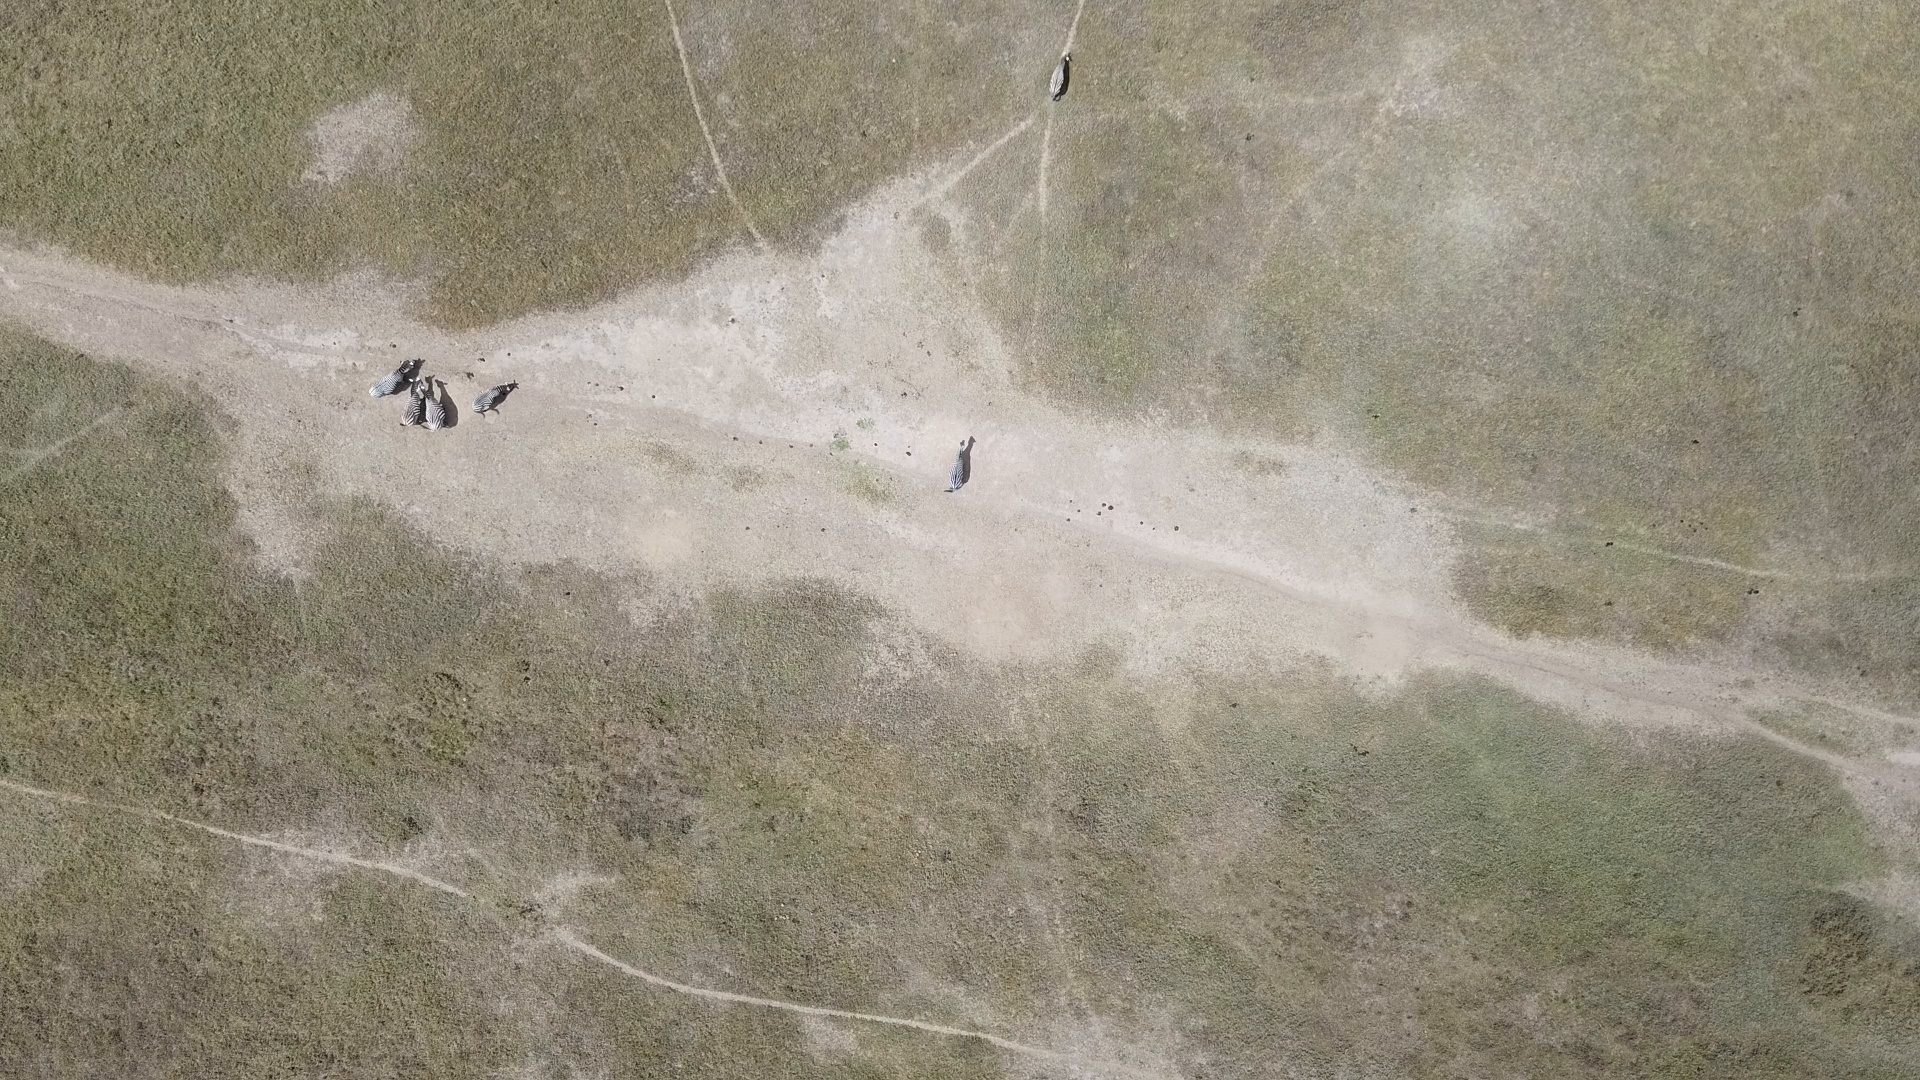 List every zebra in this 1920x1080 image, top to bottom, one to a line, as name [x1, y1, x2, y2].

zebra [1050, 57, 1069, 100]
zebra [371, 363, 413, 398]
zebra [408, 364, 427, 404]
zebra [426, 378, 455, 417]
zebra [399, 379, 421, 425]
zebra [473, 384, 513, 413]
zebra [420, 388, 448, 427]
zebra [950, 443, 970, 489]